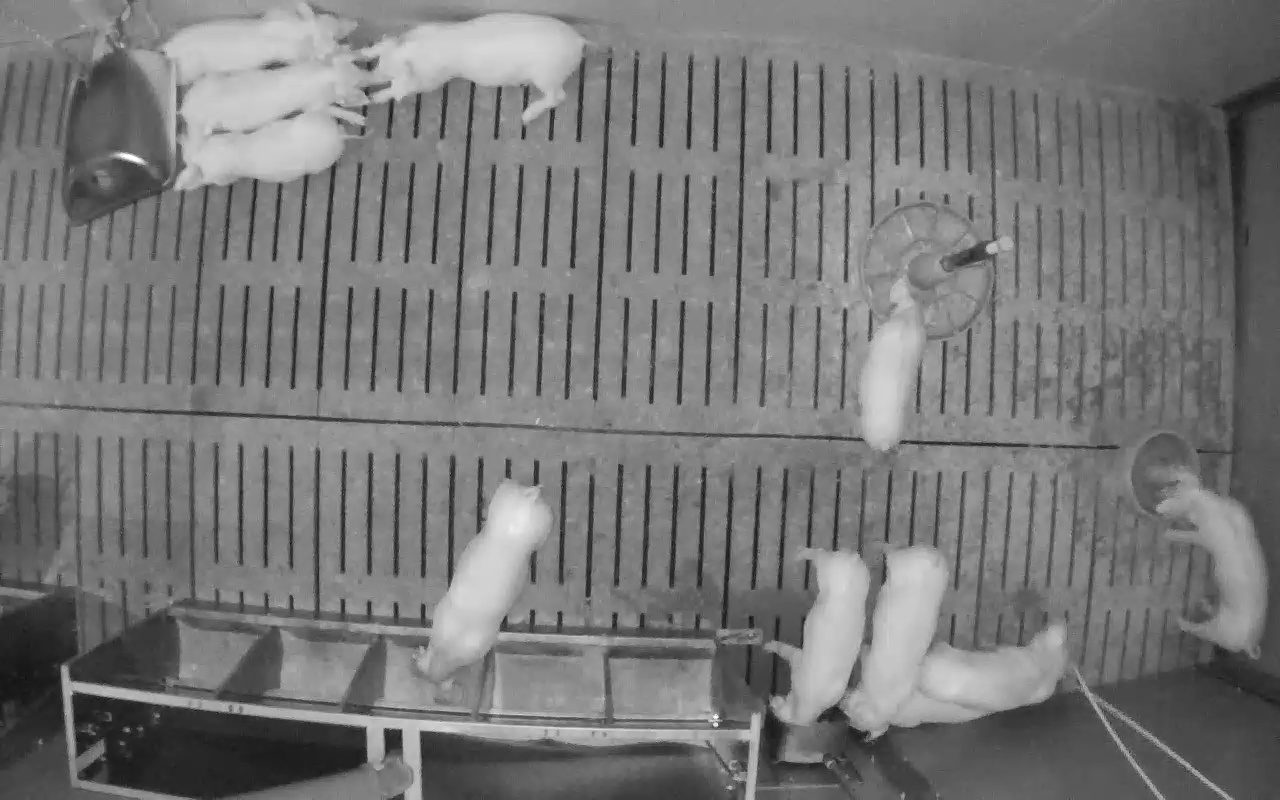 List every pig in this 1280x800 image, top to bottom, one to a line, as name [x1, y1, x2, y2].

pig [161, 2, 361, 88]
pig [362, 11, 600, 126]
pig [173, 48, 377, 136]
pig [173, 107, 347, 195]
pig [856, 281, 943, 455]
pig [1154, 465, 1269, 663]
pig [407, 479, 553, 708]
pig [836, 542, 949, 743]
pig [764, 545, 873, 726]
pig [918, 620, 1080, 713]
pig [890, 688, 996, 730]